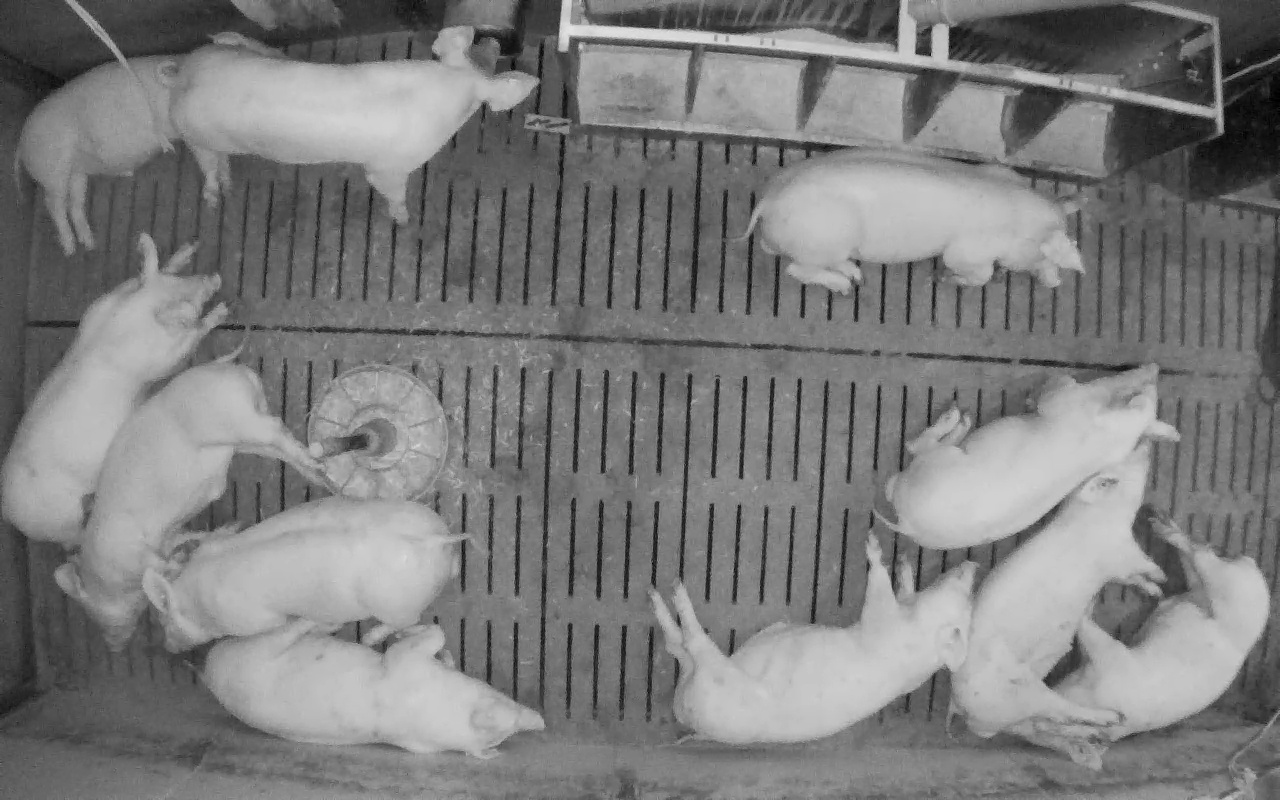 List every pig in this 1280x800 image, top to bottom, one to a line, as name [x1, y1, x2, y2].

pig [158, 26, 540, 229]
pig [13, 31, 294, 258]
pig [726, 146, 1090, 298]
pig [2, 233, 239, 544]
pig [54, 326, 326, 656]
pig [872, 361, 1178, 549]
pig [944, 437, 1172, 744]
pig [140, 494, 485, 656]
pig [1000, 508, 1272, 769]
pig [644, 531, 979, 744]
pig [182, 618, 548, 761]